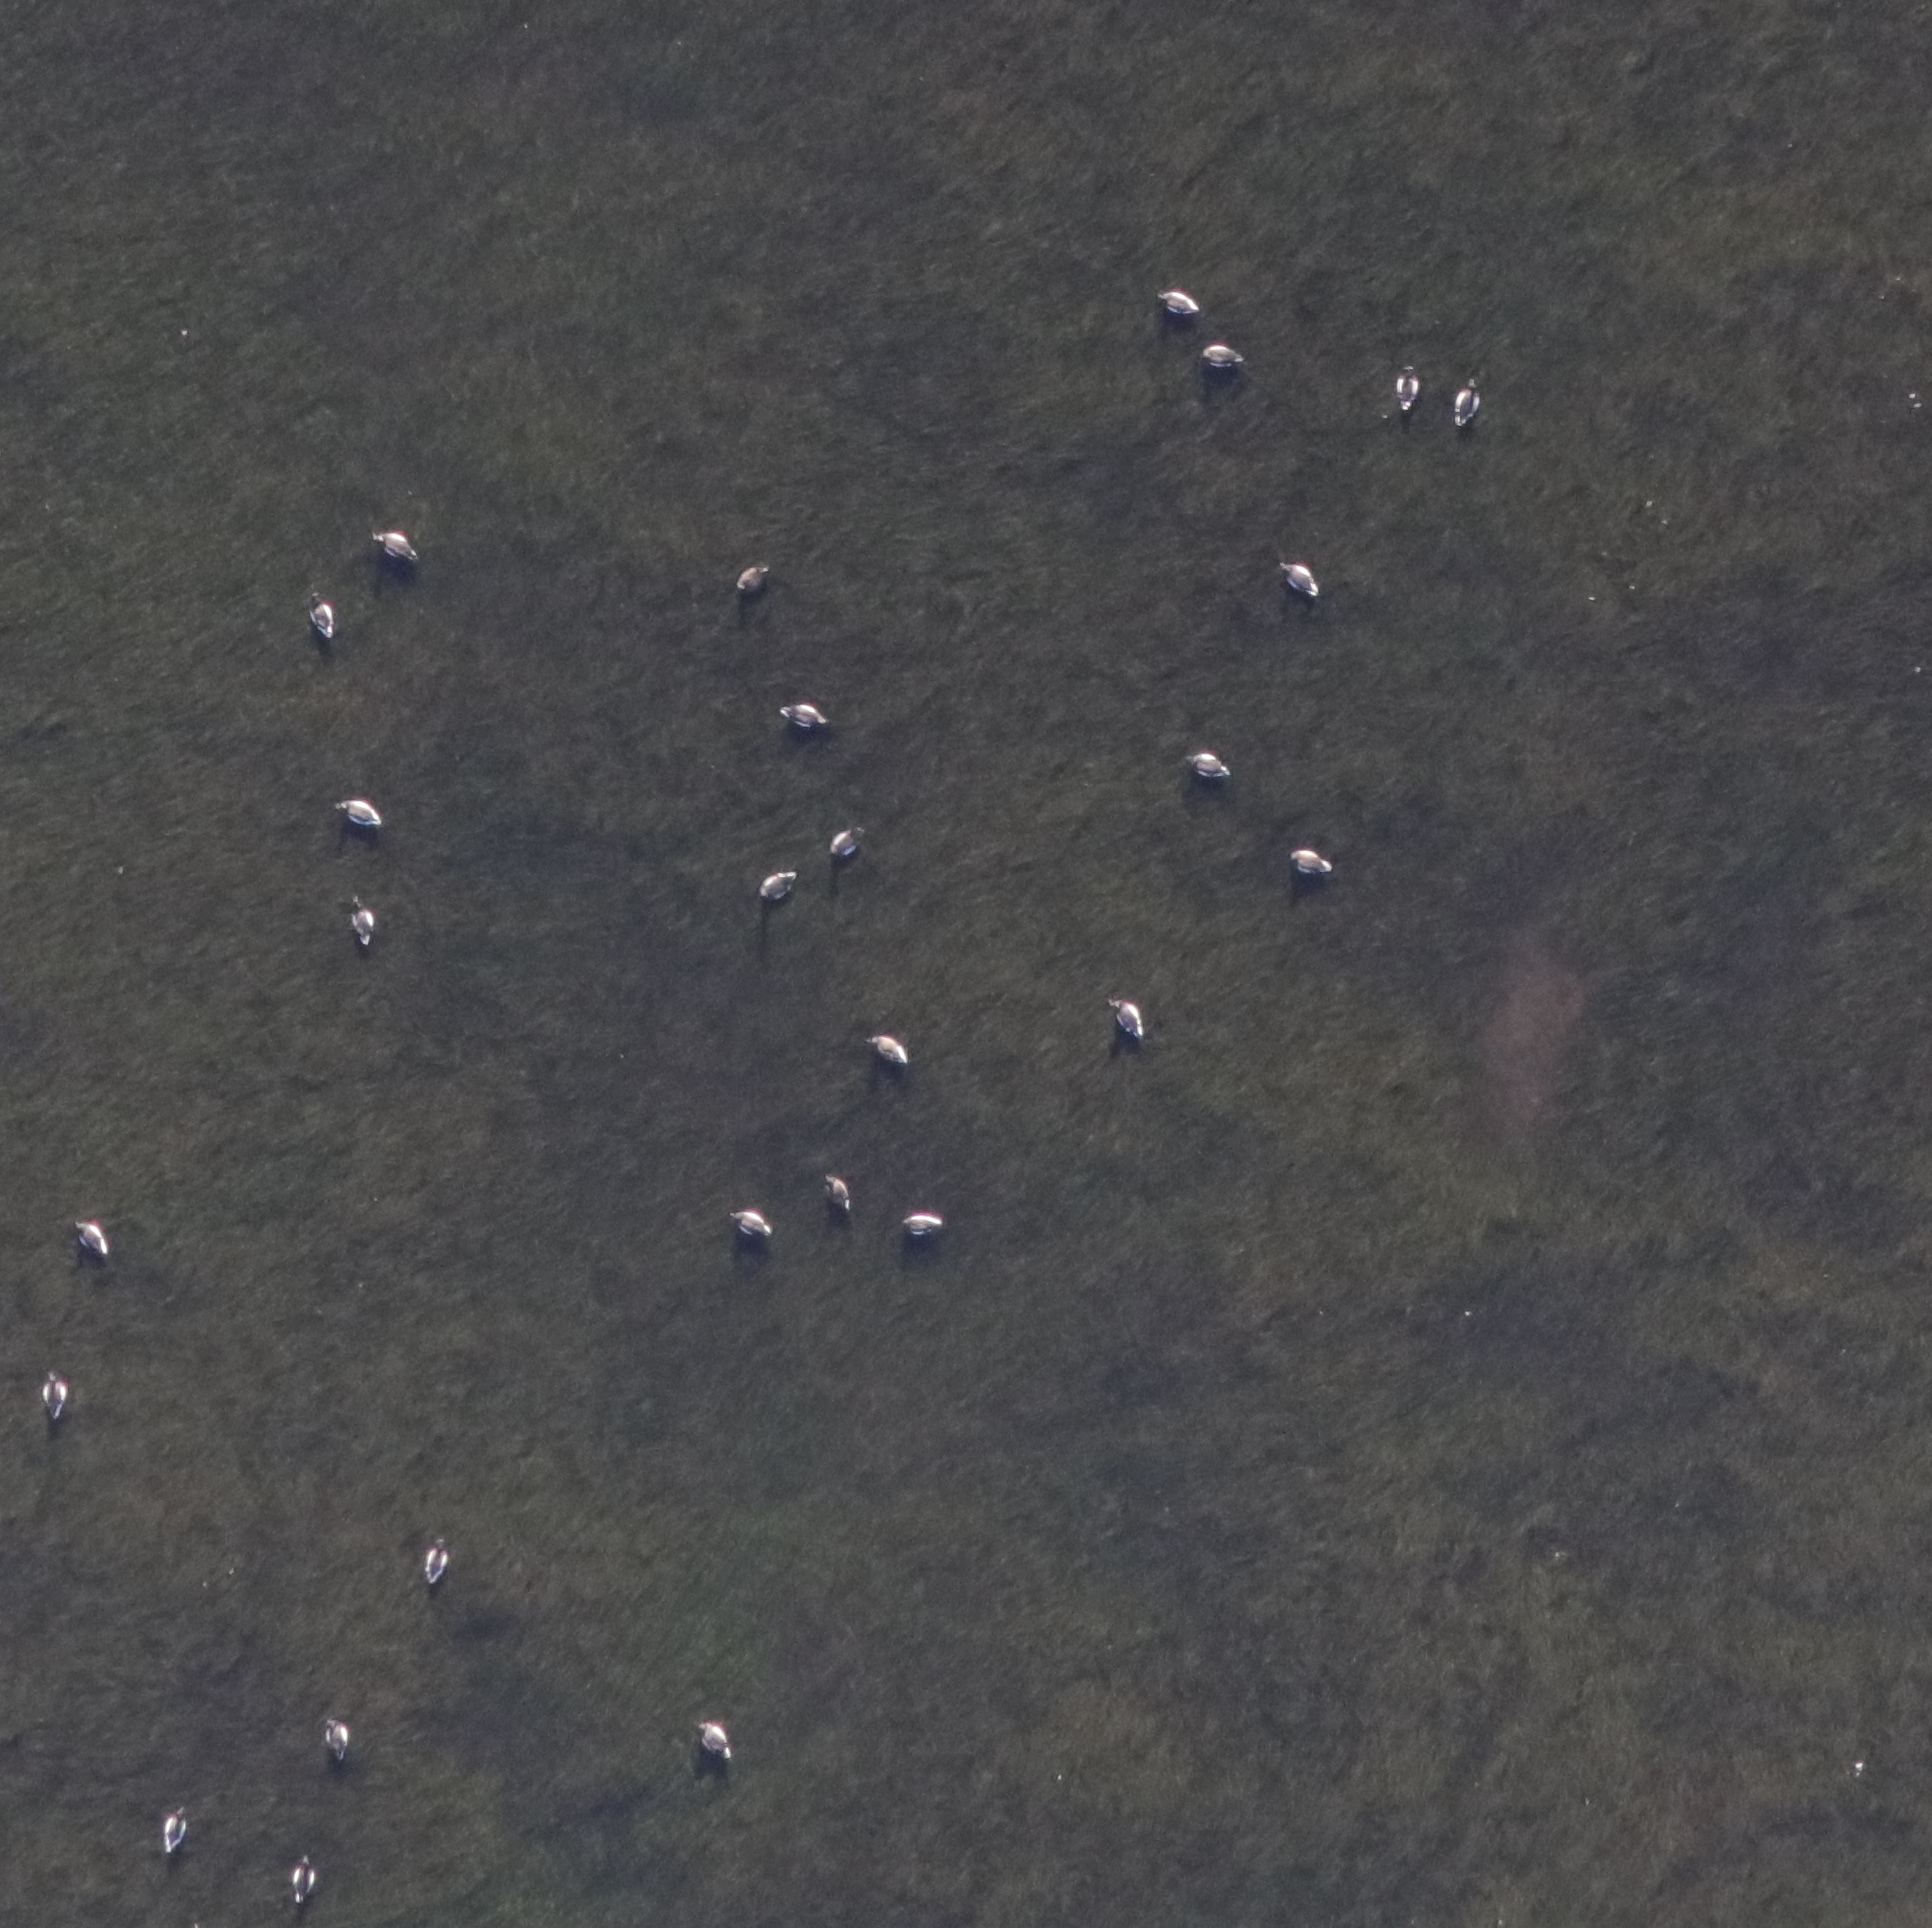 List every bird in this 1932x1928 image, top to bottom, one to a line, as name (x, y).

brant (1177, 301)
brant (1217, 355)
brant (1406, 387)
brant (1466, 404)
brant (395, 545)
brant (752, 576)
brant (1299, 578)
brant (320, 616)
brant (803, 715)
brant (1207, 765)
brant (360, 811)
brant (846, 842)
brant (1310, 861)
brant (775, 886)
brant (360, 922)
brant (1127, 1017)
brant (890, 1049)
brant (837, 1193)
brant (750, 1222)
brant (921, 1224)
brant (91, 1239)
brant (54, 1398)
brant (435, 1562)
brant (336, 1737)
brant (712, 1740)
brant (174, 1830)
brant (303, 1880)